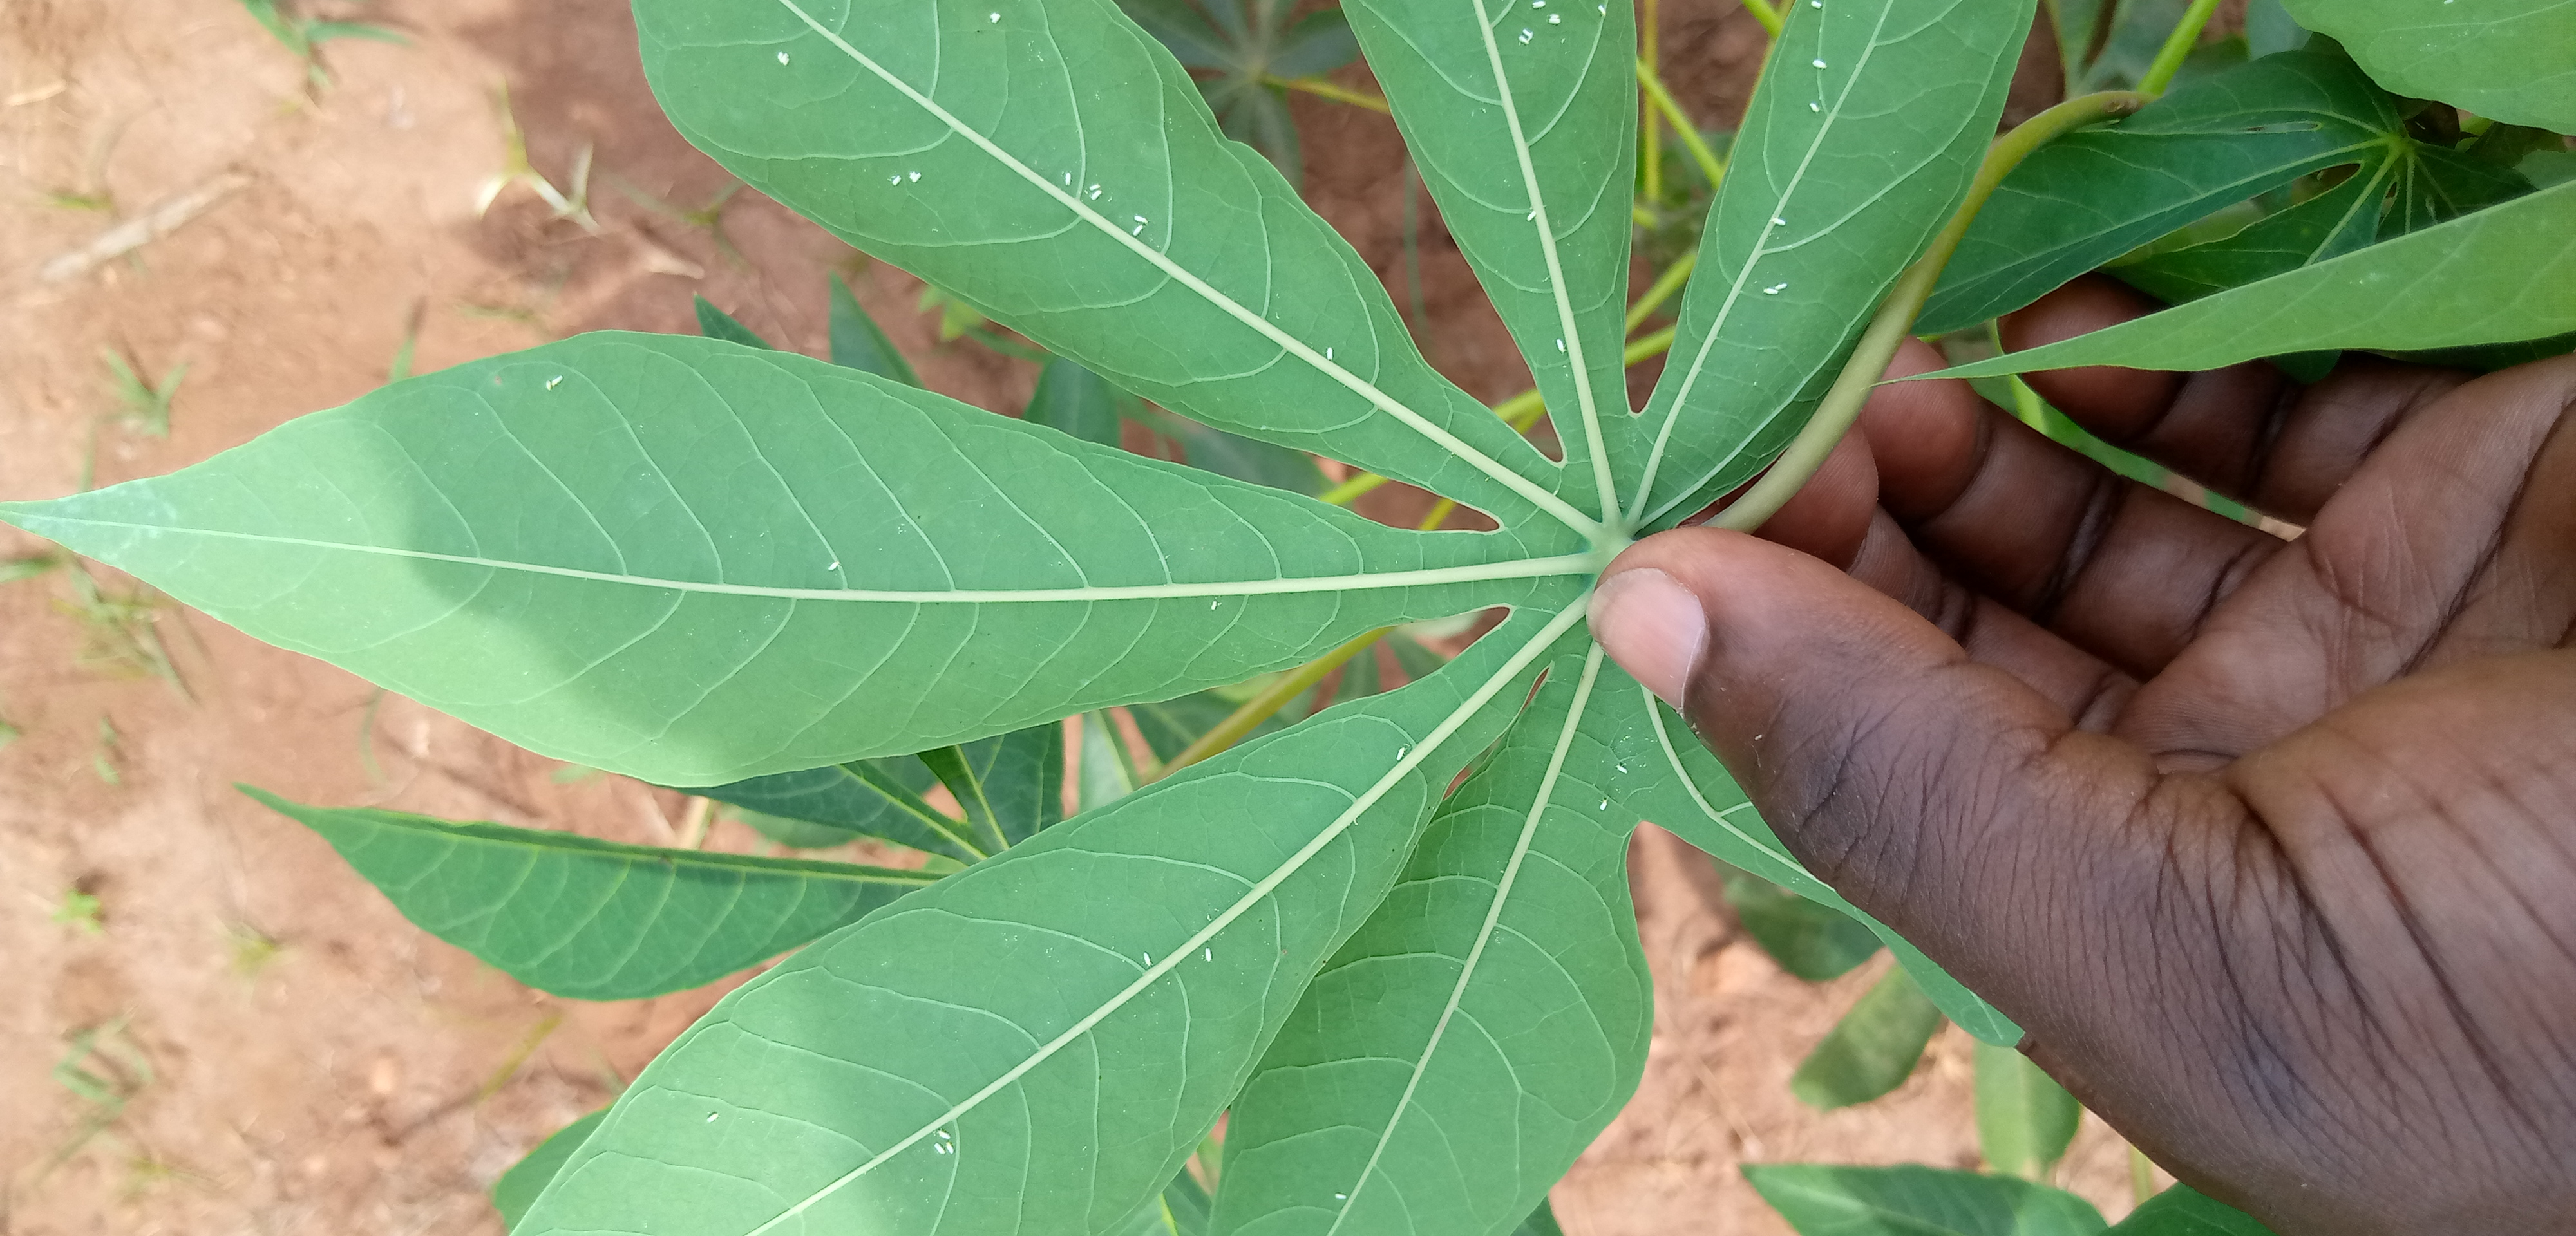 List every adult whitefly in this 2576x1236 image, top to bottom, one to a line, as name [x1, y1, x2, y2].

whitefly [1531, 1, 1549, 11]
whitefly [1808, 1, 1823, 11]
whitefly [1596, 4, 1609, 17]
whitefly [990, 12, 996, 19]
whitefly [1547, 12, 1561, 19]
whitefly [991, 13, 1002, 25]
whitefly [1548, 18, 1562, 26]
whitefly [1521, 28, 1534, 40]
whitefly [1517, 34, 1530, 47]
whitefly [777, 50, 784, 61]
whitefly [779, 51, 790, 64]
whitefly [783, 56, 790, 68]
whitefly [1809, 58, 1831, 72]
whitefly [1808, 101, 1822, 115]
whitefly [909, 170, 917, 182]
whitefly [1065, 171, 1073, 189]
whitefly [890, 171, 902, 189]
whitefly [911, 171, 922, 185]
whitefly [1088, 183, 1102, 191]
whitefly [1090, 189, 1103, 203]
whitefly [1526, 208, 1539, 223]
whitefly [1133, 214, 1150, 225]
whitefly [1768, 216, 1788, 228]
whitefly [1130, 223, 1146, 238]
whitefly [1773, 281, 1790, 290]
whitefly [1762, 287, 1780, 297]
whitefly [1553, 337, 1568, 355]
whitefly [1325, 345, 1336, 362]
whitefly [551, 373, 564, 387]
whitefly [545, 379, 551, 393]
whitefly [825, 558, 842, 574]
whitefly [1209, 598, 1221, 613]
whitefly [1394, 745, 1407, 762]
whitefly [1615, 763, 1631, 779]
whitefly [1597, 796, 1610, 813]
whitefly [1203, 945, 1214, 964]
whitefly [1142, 949, 1155, 968]
whitefly [705, 1110, 720, 1126]
whitefly [936, 1128, 952, 1141]
whitefly [933, 1140, 947, 1157]
whitefly [945, 1140, 957, 1157]
whitefly [1332, 1192, 1349, 1203]